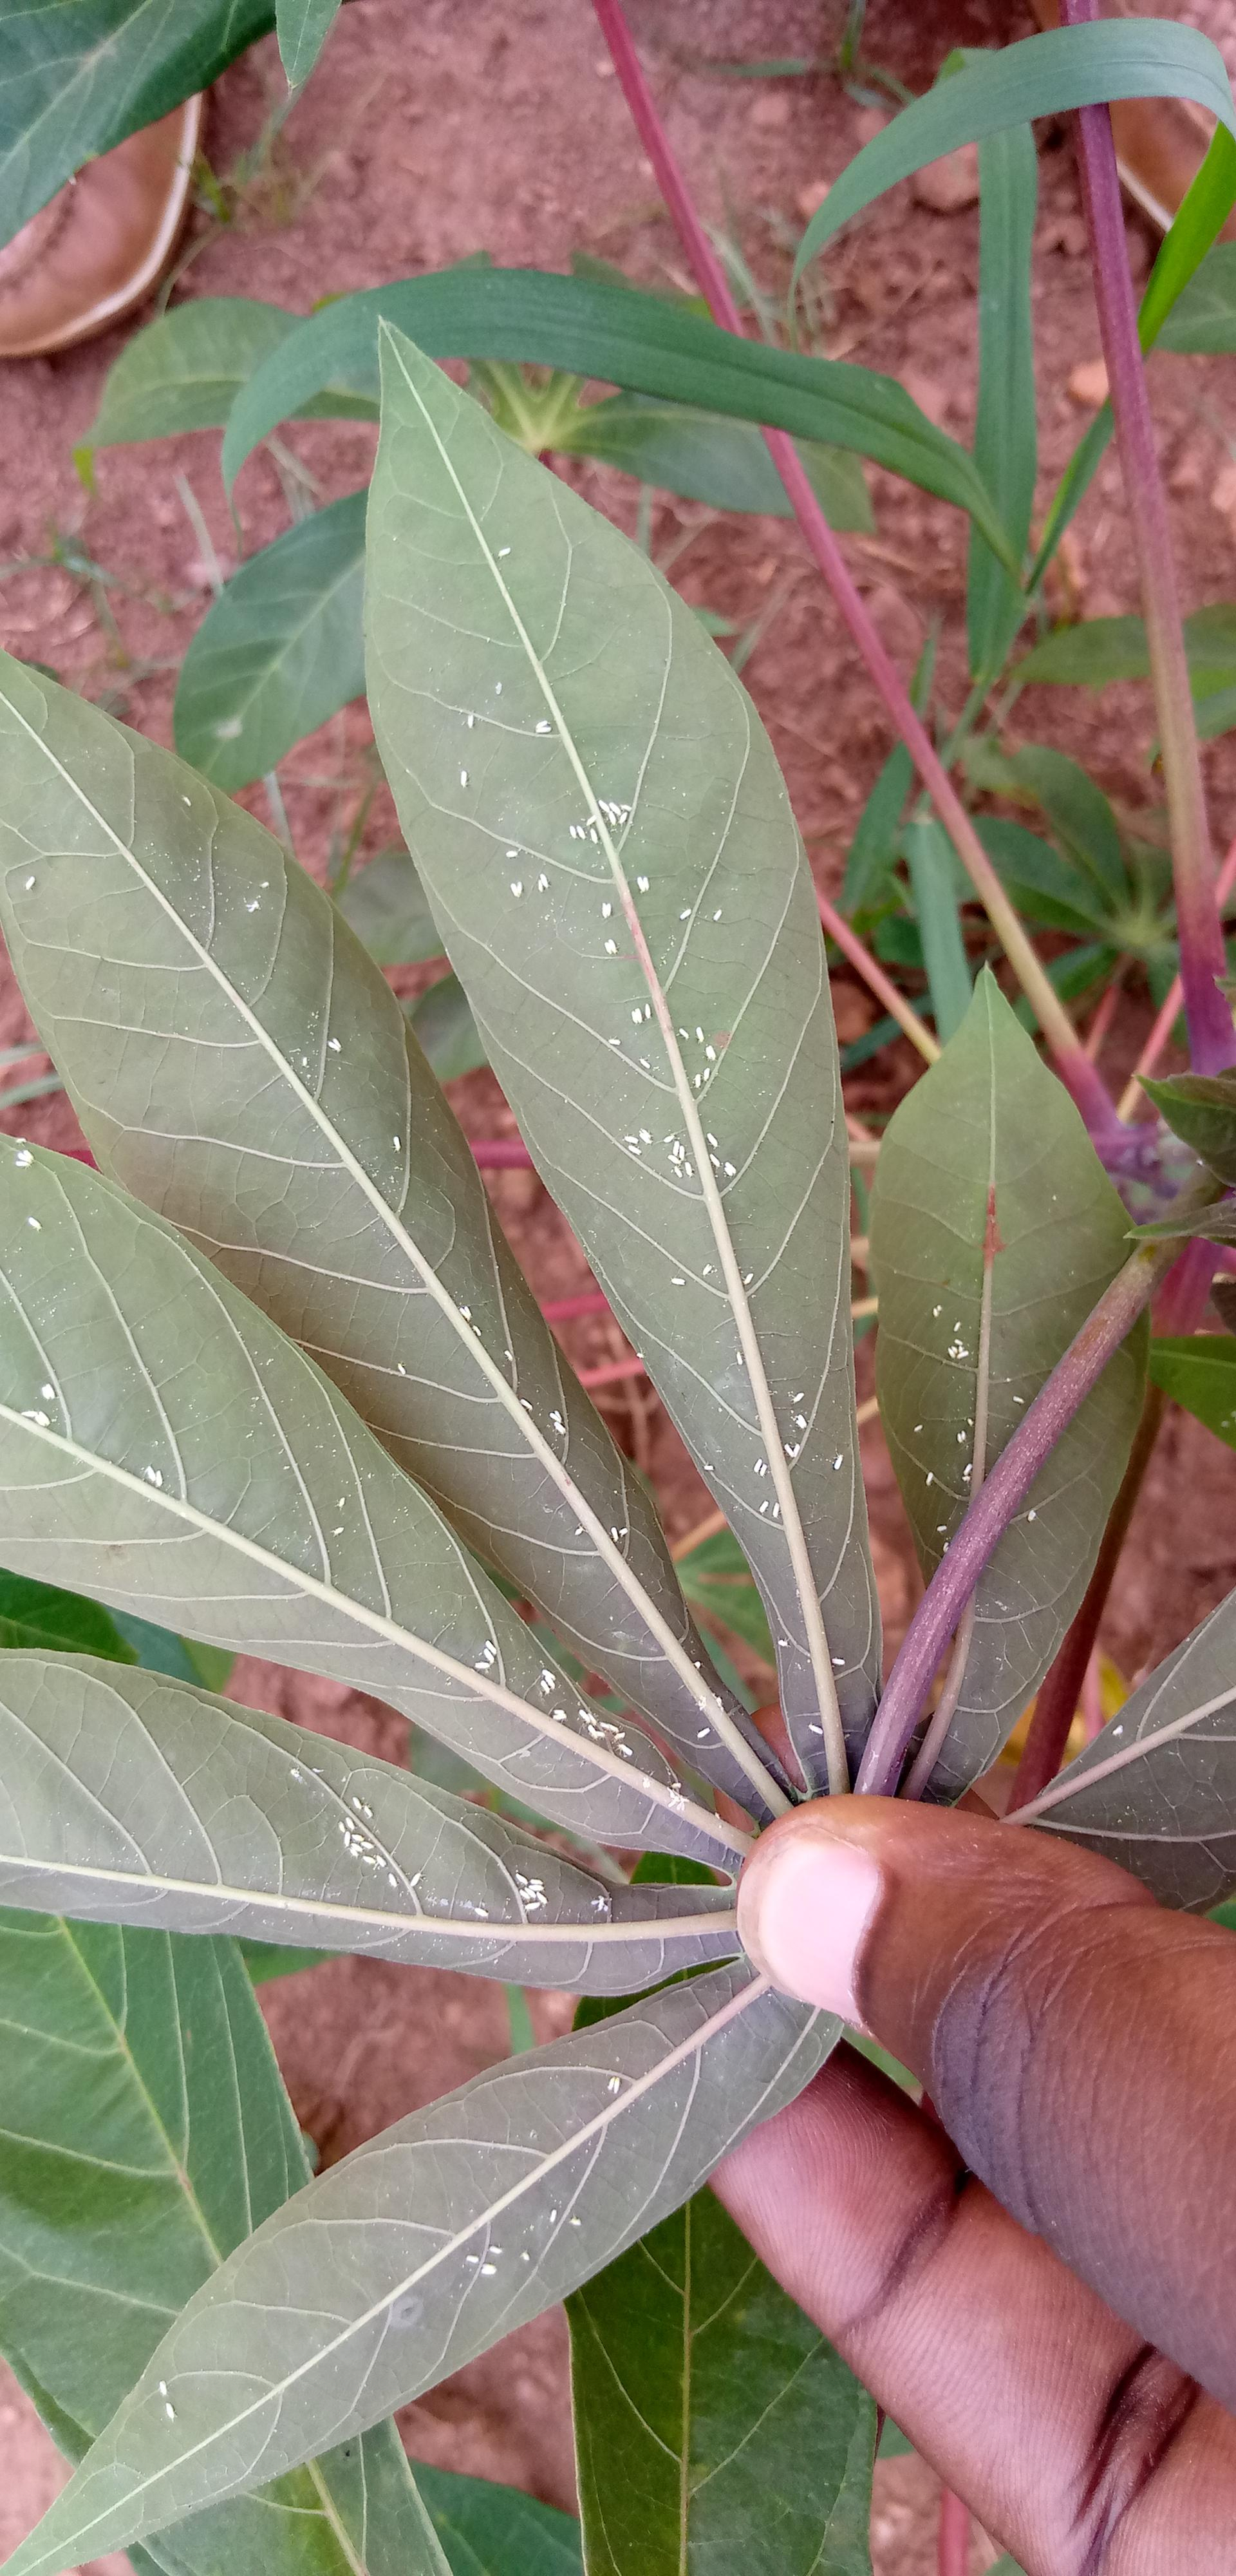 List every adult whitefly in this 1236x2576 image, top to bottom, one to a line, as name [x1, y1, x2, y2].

whitefly [497, 544, 512, 560]
whitefly [465, 713, 478, 732]
whitefly [534, 719, 552, 727]
whitefly [534, 726, 556, 735]
whitefly [456, 768, 470, 790]
whitefly [181, 793, 195, 808]
whitefly [596, 796, 610, 811]
whitefly [608, 797, 621, 813]
whitefly [621, 802, 637, 813]
whitefly [609, 811, 617, 829]
whitefly [619, 811, 630, 826]
whitefly [585, 814, 599, 826]
whitefly [577, 821, 588, 841]
whitefly [567, 824, 577, 843]
whitefly [589, 827, 601, 845]
whitefly [503, 848, 521, 863]
whitefly [540, 871, 553, 889]
whitefly [642, 872, 652, 893]
whitefly [24, 873, 38, 892]
whitefly [636, 875, 645, 893]
whitefly [257, 877, 272, 892]
whitefly [536, 877, 543, 893]
whitefly [516, 880, 525, 900]
whitefly [509, 881, 516, 896]
whitefly [243, 897, 267, 914]
whitefly [600, 900, 606, 920]
whitefly [606, 904, 615, 920]
whitefly [675, 904, 695, 922]
whitefly [711, 907, 725, 922]
whitefly [608, 937, 621, 954]
whitefly [603, 940, 612, 956]
whitefly [643, 1000, 653, 1024]
whitefly [633, 1004, 643, 1025]
whitefly [629, 1009, 637, 1025]
whitefly [695, 1023, 707, 1043]
whitefly [677, 1026, 692, 1039]
whitefly [332, 1034, 342, 1050]
whitefly [606, 1036, 621, 1048]
whitefly [324, 1038, 341, 1054]
whitefly [704, 1042, 720, 1063]
whitefly [299, 1054, 312, 1069]
whitefly [639, 1056, 652, 1070]
whitefly [702, 1065, 714, 1083]
whitefly [693, 1072, 702, 1090]
whitefly [639, 1126, 655, 1146]
whitefly [705, 1129, 720, 1150]
whitefly [660, 1132, 677, 1146]
whitefly [390, 1132, 406, 1154]
whitefly [621, 1134, 640, 1146]
whitefly [14, 1135, 28, 1144]
whitefly [669, 1135, 679, 1157]
whitefly [678, 1141, 685, 1161]
whitefly [626, 1142, 647, 1158]
whitefly [24, 1147, 35, 1160]
whitefly [15, 1151, 32, 1163]
whitefly [706, 1151, 721, 1170]
whitefly [664, 1152, 682, 1166]
whitefly [14, 1159, 32, 1171]
whitefly [684, 1160, 695, 1180]
whitefly [726, 1160, 737, 1175]
whitefly [672, 1162, 684, 1179]
whitefly [724, 1166, 733, 1179]
whitefly [26, 1215, 44, 1233]
whitefly [701, 1258, 714, 1278]
whitefly [741, 1267, 759, 1291]
whitefly [668, 1274, 691, 1290]
whitefly [937, 1303, 943, 1311]
whitefly [458, 1305, 473, 1321]
whitefly [932, 1306, 939, 1318]
whitefly [953, 1320, 962, 1332]
whitefly [471, 1322, 483, 1338]
whitefly [953, 1337, 966, 1345]
whitefly [950, 1345, 959, 1354]
whitefly [946, 1346, 955, 1359]
whitefly [501, 1347, 516, 1365]
whitefly [735, 1348, 747, 1368]
whitefly [957, 1350, 970, 1360]
whitefly [396, 1358, 408, 1376]
whitefly [44, 1382, 58, 1401]
whitefly [41, 1383, 49, 1401]
whitefly [790, 1387, 806, 1406]
whitefly [1011, 1394, 1026, 1405]
whitefly [517, 1396, 536, 1414]
whitefly [17, 1405, 37, 1418]
whitefly [37, 1409, 51, 1426]
whitefly [548, 1410, 563, 1423]
whitefly [794, 1412, 808, 1430]
whitefly [35, 1413, 44, 1428]
whitefly [965, 1417, 975, 1428]
whitefly [554, 1421, 568, 1437]
whitefly [912, 1423, 924, 1434]
whitefly [961, 1428, 968, 1441]
whitefly [956, 1430, 961, 1444]
whitefly [782, 1441, 796, 1459]
whitefly [792, 1441, 804, 1457]
whitefly [829, 1452, 847, 1472]
whitefly [752, 1457, 764, 1473]
whitefly [144, 1461, 156, 1483]
whitefly [702, 1461, 716, 1472]
whitefly [962, 1461, 973, 1475]
whitefly [758, 1463, 769, 1476]
whitefly [155, 1469, 165, 1490]
whitefly [924, 1470, 935, 1488]
whitefly [961, 1474, 972, 1483]
whitefly [335, 1494, 348, 1510]
whitefly [757, 1497, 772, 1517]
whitefly [771, 1499, 782, 1522]
whitefly [1025, 1508, 1036, 1523]
whitefly [571, 1522, 586, 1537]
whitefly [935, 1522, 949, 1532]
whitefly [330, 1524, 349, 1538]
whitefly [610, 1524, 619, 1545]
whitefly [618, 1525, 631, 1537]
whitefly [941, 1540, 951, 1553]
whitefly [775, 1637, 792, 1650]
whitefly [484, 1638, 499, 1655]
whitefly [483, 1646, 496, 1665]
whitefly [831, 1655, 849, 1669]
whitefly [691, 1658, 704, 1671]
whitefly [473, 1660, 491, 1671]
whitefly [540, 1667, 557, 1682]
whitefly [545, 1675, 557, 1690]
whitefly [539, 1680, 552, 1694]
whitefly [697, 1693, 709, 1712]
whitefly [713, 1694, 730, 1714]
whitefly [552, 1708, 565, 1714]
whitefly [577, 1708, 591, 1724]
whitefly [552, 1713, 569, 1721]
whitefly [807, 1720, 825, 1738]
whitefly [598, 1721, 608, 1728]
whitefly [608, 1723, 619, 1732]
whitefly [586, 1723, 597, 1741]
whitefly [1111, 1724, 1127, 1738]
whitefly [695, 1725, 715, 1741]
whitefly [595, 1729, 606, 1739]
whitefly [612, 1731, 629, 1740]
whitefly [615, 1742, 635, 1758]
whitefly [640, 1772, 656, 1790]
whitefly [670, 1779, 685, 1792]
whitefly [667, 1790, 679, 1809]
whitefly [352, 1794, 362, 1809]
whitefly [679, 1794, 691, 1812]
whitefly [364, 1804, 375, 1820]
whitefly [344, 1815, 357, 1830]
whitefly [337, 1821, 346, 1832]
whitefly [350, 1829, 367, 1841]
whitefly [342, 1830, 350, 1848]
whitefly [360, 1840, 376, 1850]
whitefly [351, 1842, 364, 1851]
whitefly [350, 1847, 359, 1856]
whitefly [376, 1853, 388, 1869]
whitefly [362, 1853, 377, 1865]
whitefly [409, 1869, 423, 1889]
whitefly [513, 1870, 529, 1888]
whitefly [387, 1871, 402, 1890]
whitefly [529, 1874, 546, 1884]
whitefly [527, 1883, 545, 1891]
whitefly [525, 1887, 536, 1900]
whitefly [518, 1888, 531, 1901]
whitefly [535, 1890, 549, 1906]
whitefly [590, 1891, 613, 1913]
whitefly [523, 1899, 541, 1912]
whitefly [473, 1906, 492, 1920]
whitefly [606, 2072, 614, 2092]
whitefly [613, 2076, 623, 2096]
whitefly [547, 2205, 557, 2224]
whitefly [568, 2215, 583, 2227]
whitefly [486, 2240, 502, 2257]
whitefly [518, 2246, 537, 2267]
whitefly [462, 2249, 481, 2265]
whitefly [480, 2260, 501, 2278]
whitefly [155, 2374, 170, 2396]
whitefly [163, 2400, 179, 2424]